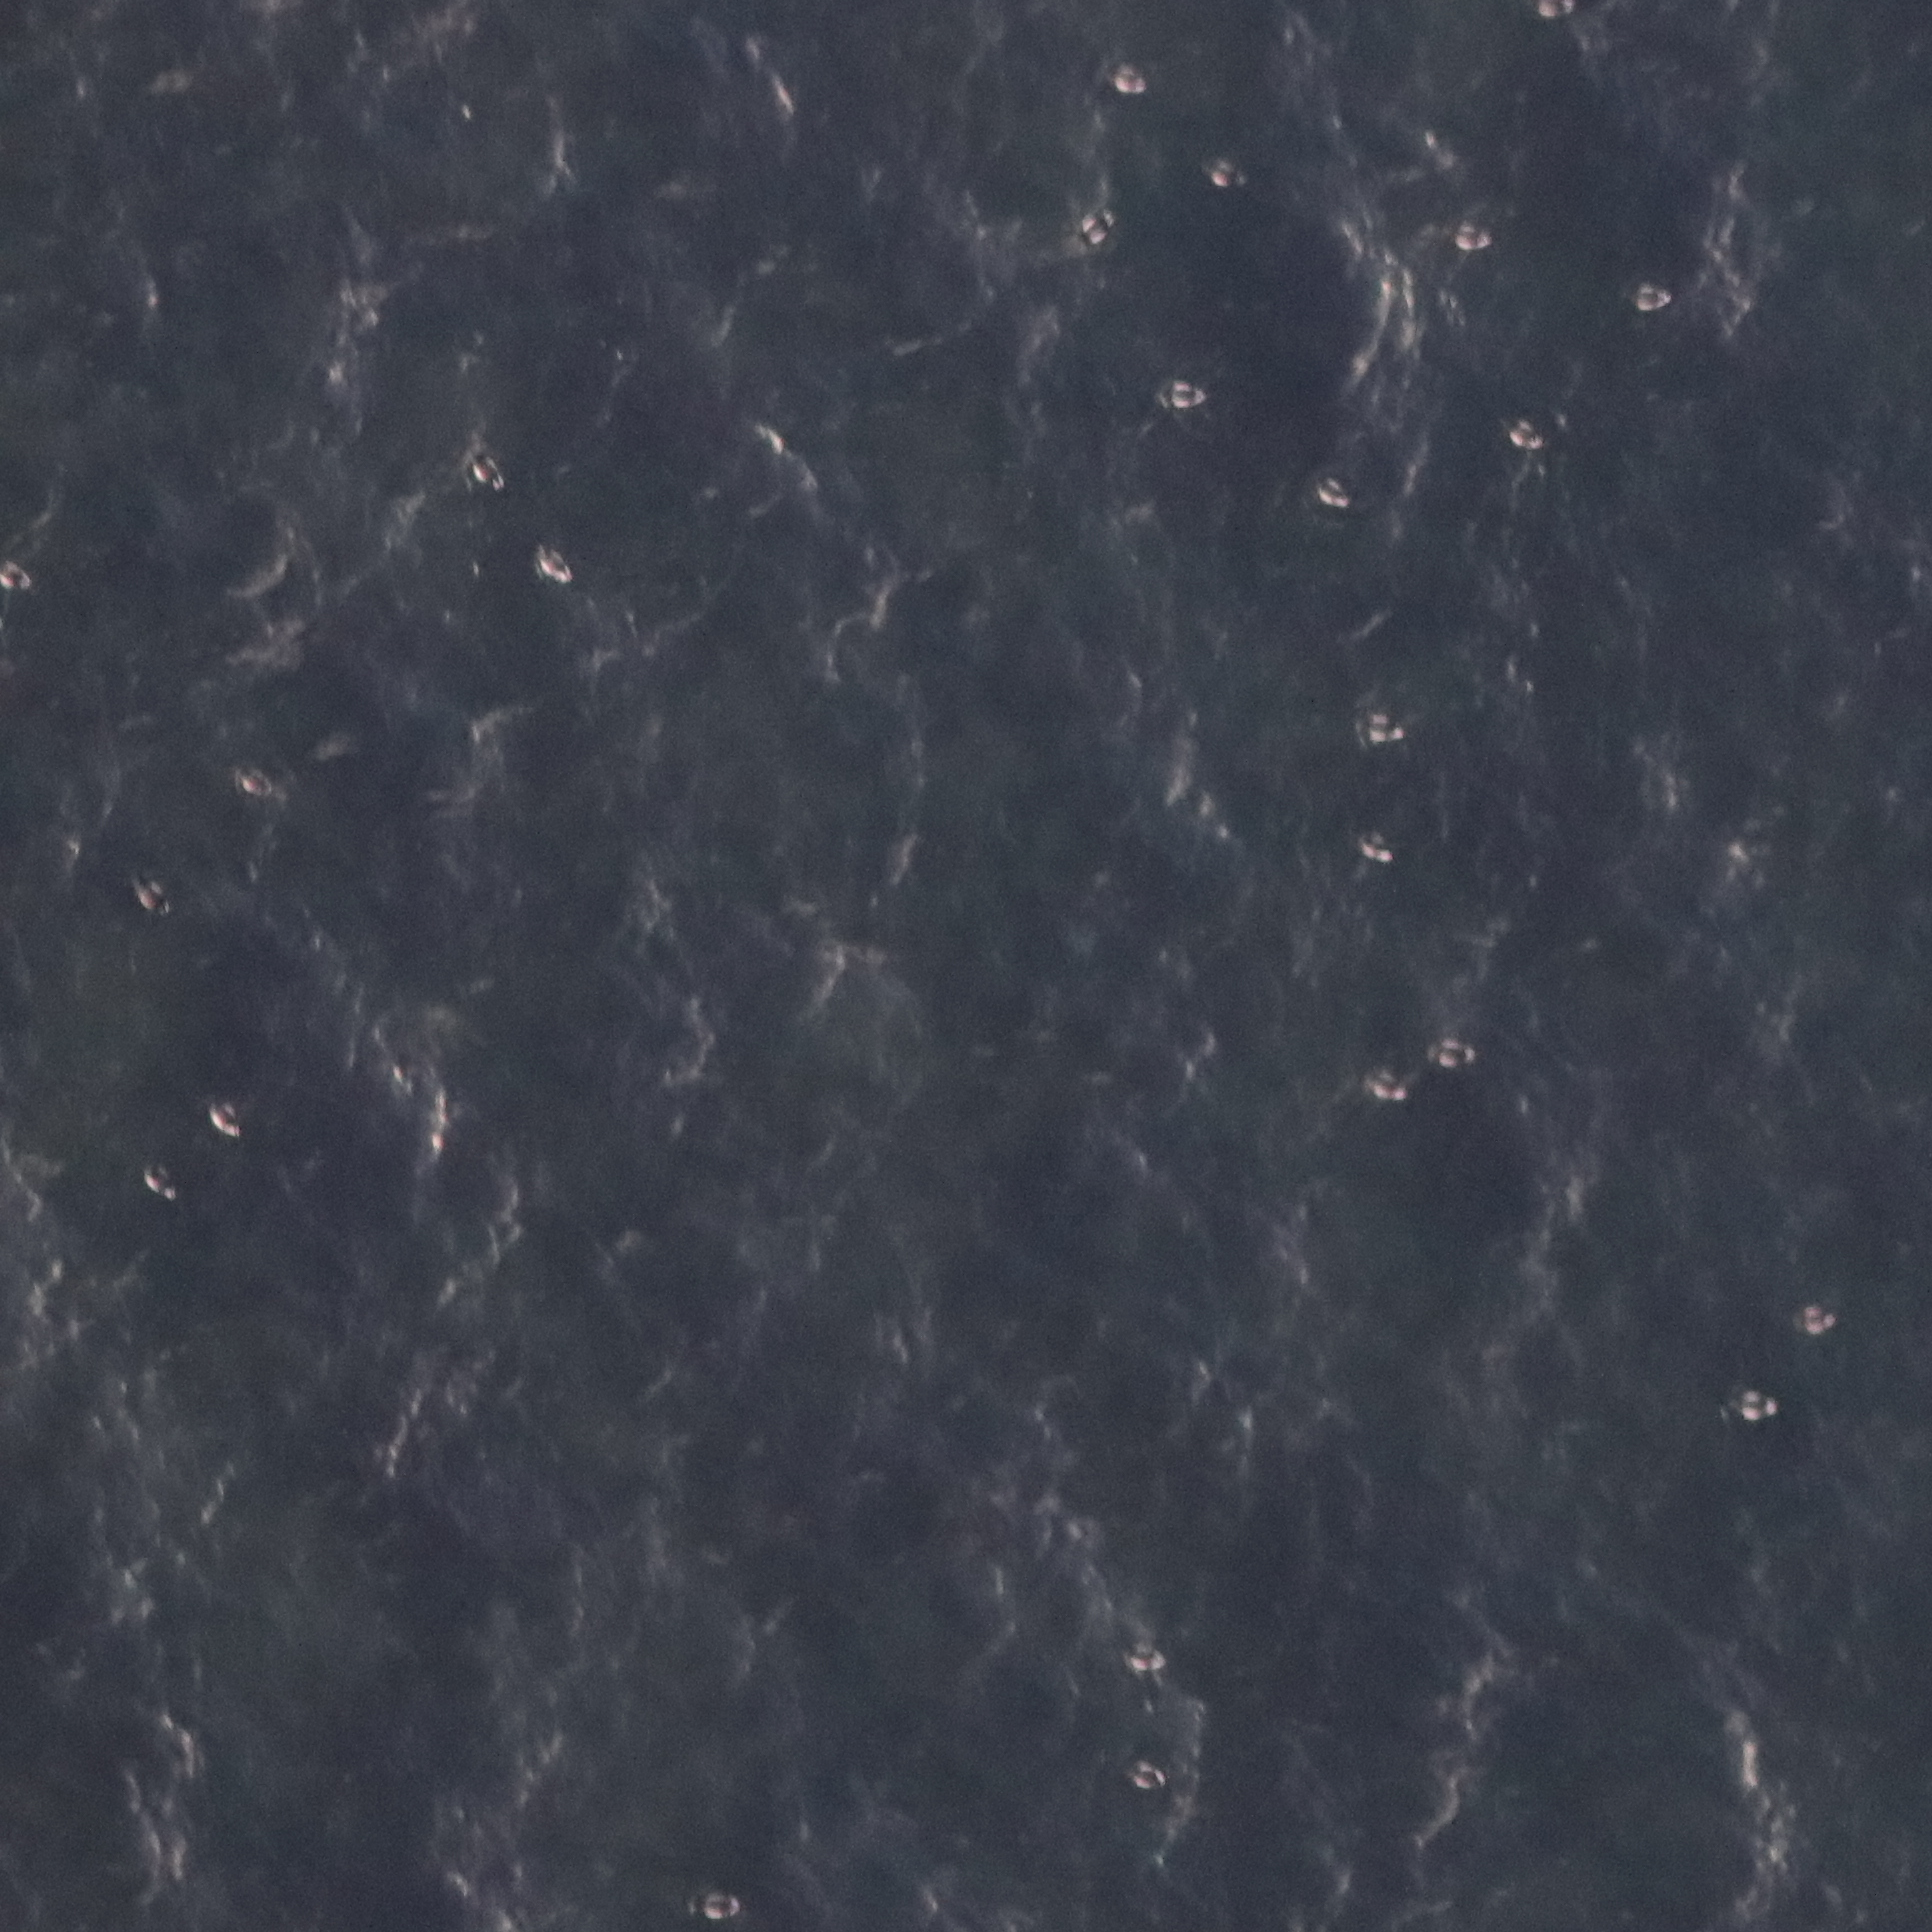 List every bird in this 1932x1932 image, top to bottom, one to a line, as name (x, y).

brant (1133, 82)
brant (1220, 176)
brant (1091, 226)
brant (1472, 232)
brant (1650, 297)
brant (1191, 397)
brant (1526, 430)
brant (485, 467)
brant (1332, 489)
brant (553, 560)
brant (14, 575)
brant (1383, 727)
brant (258, 780)
brant (1377, 846)
brant (153, 894)
brant (1455, 1058)
brant (1387, 1087)
brant (226, 1114)
brant (158, 1178)
brant (1814, 1318)
brant (1751, 1399)
brant (1144, 1657)
brant (1149, 1780)
brant (710, 1907)